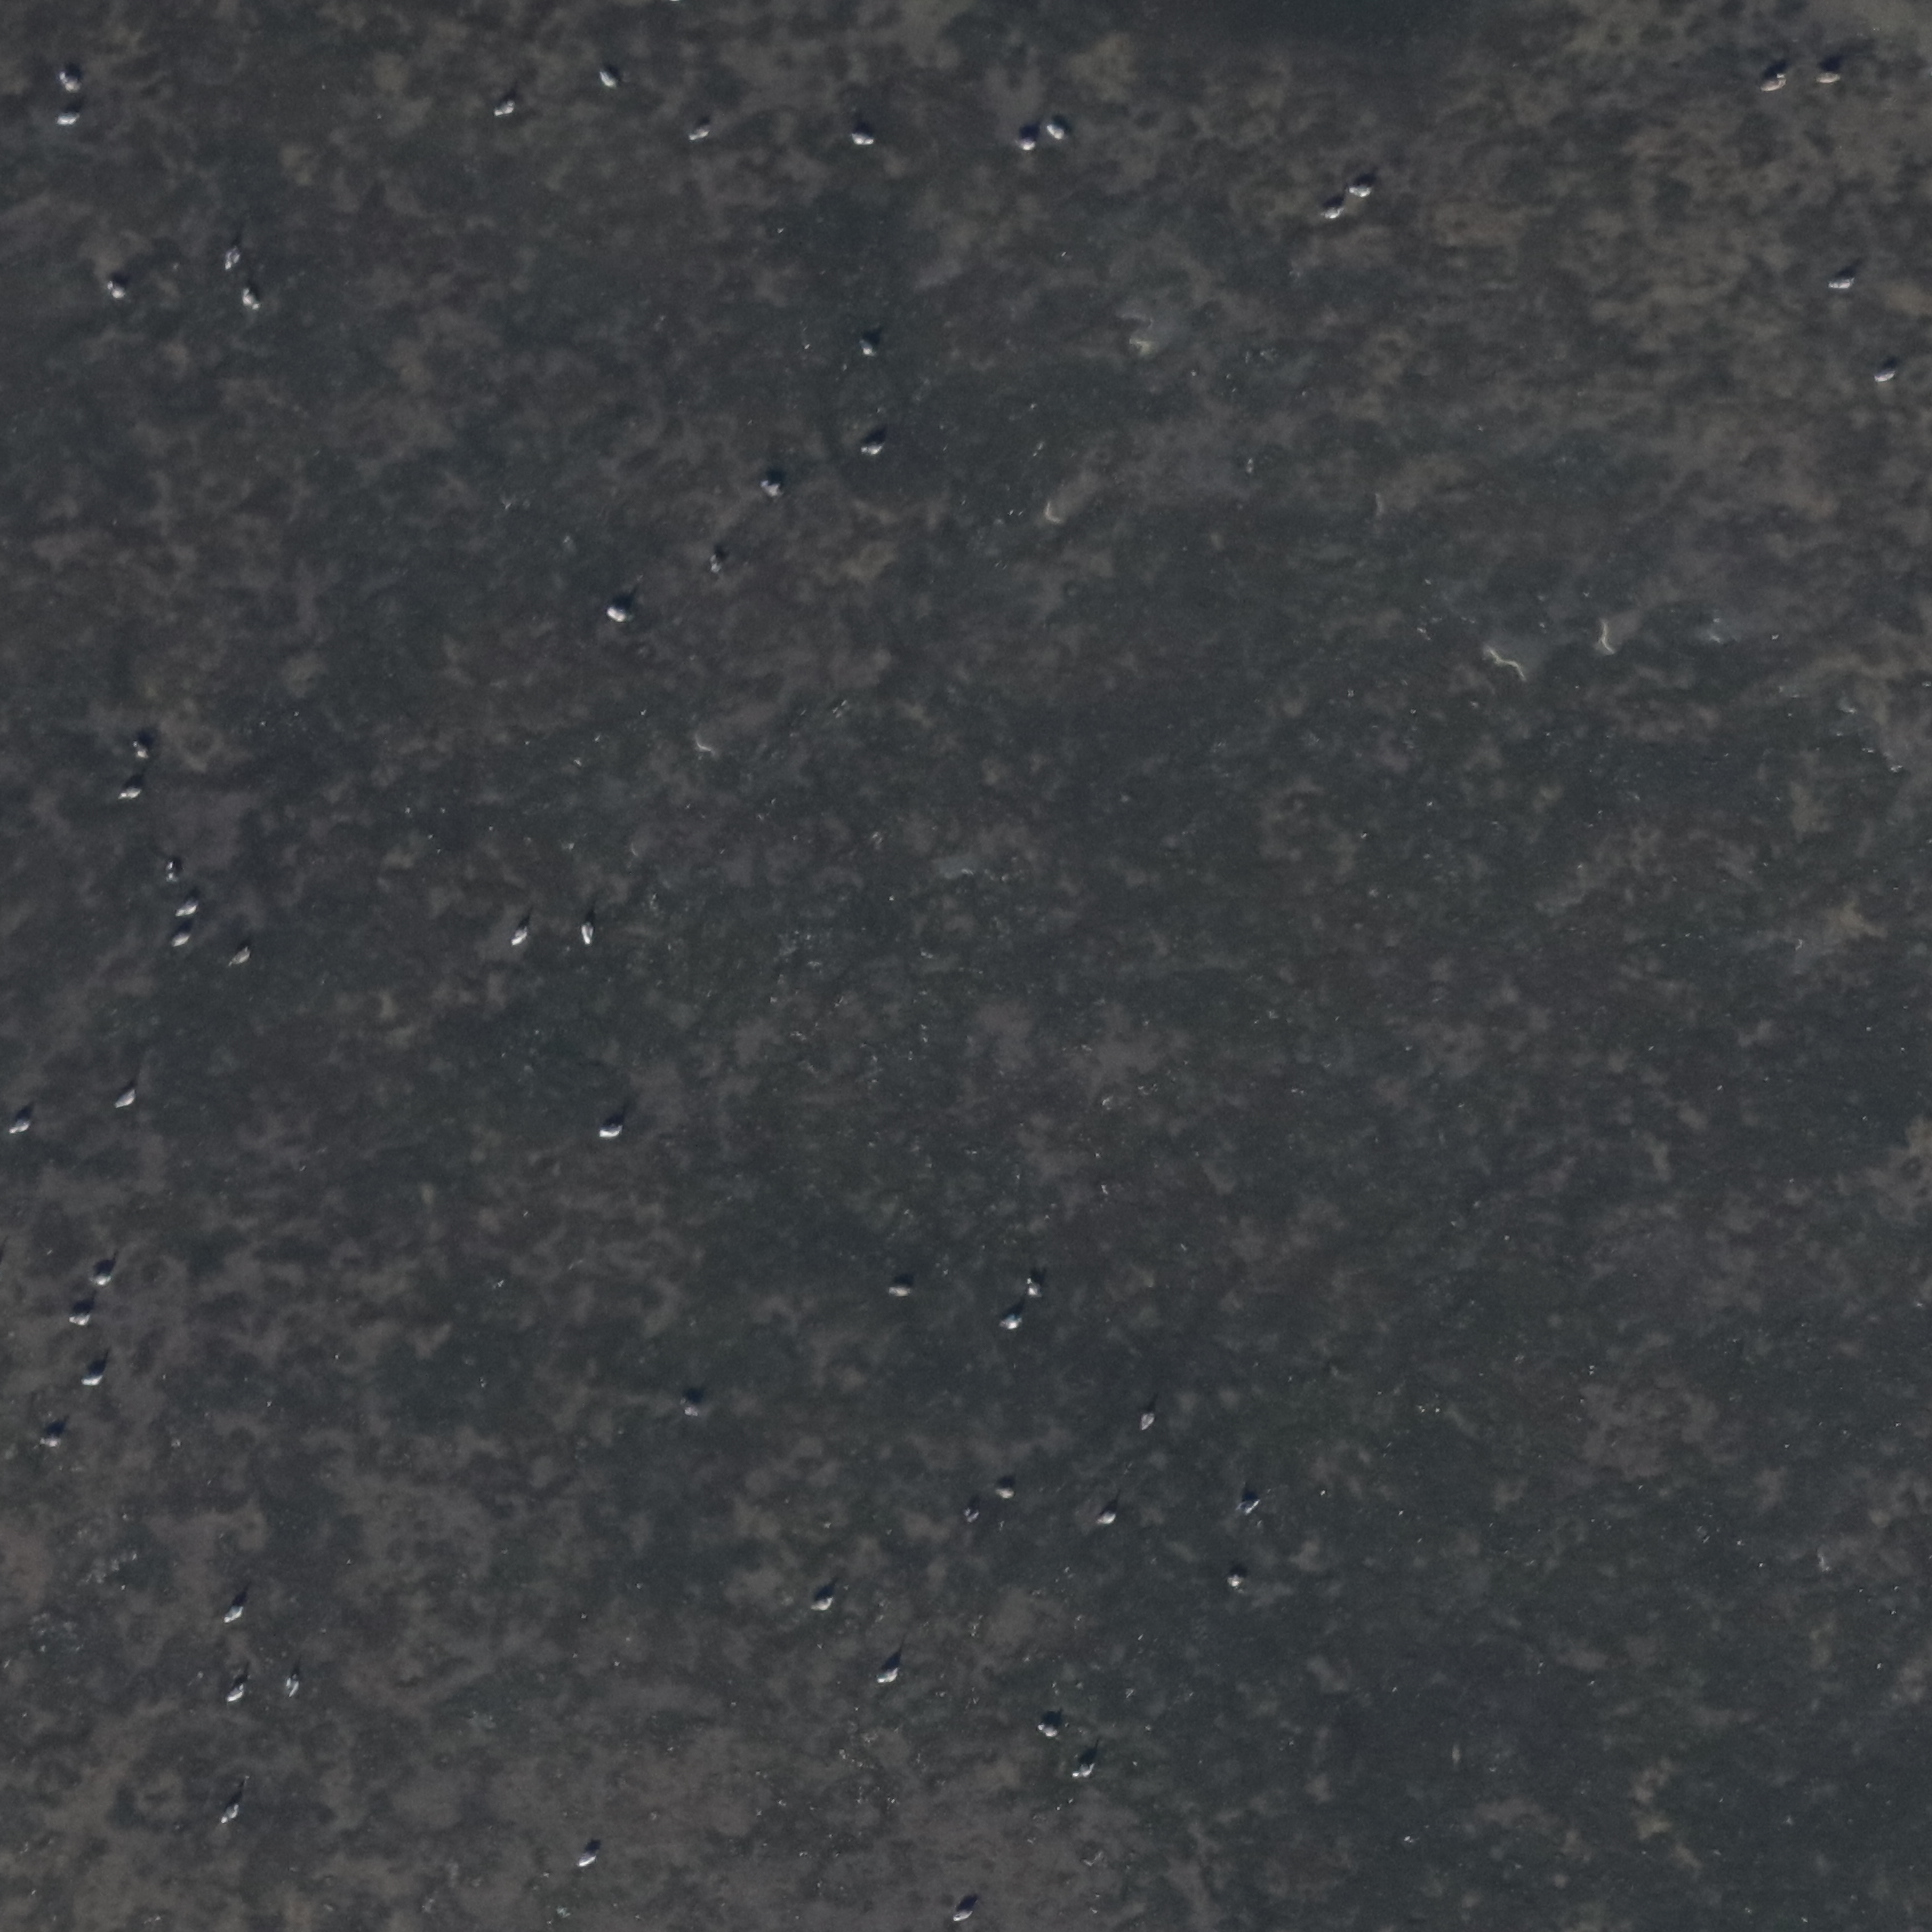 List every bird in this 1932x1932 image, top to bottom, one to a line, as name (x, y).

brant (608, 77)
brant (1821, 79)
brant (1777, 82)
brant (71, 83)
brant (505, 111)
brant (64, 118)
brant (1059, 129)
brant (703, 133)
brant (862, 142)
brant (1022, 144)
brant (1356, 189)
brant (1327, 209)
brant (233, 254)
brant (1840, 279)
brant (118, 283)
brant (254, 299)
brant (866, 347)
brant (1882, 373)
brant (875, 449)
brant (774, 485)
brant (719, 559)
brant (617, 615)
brant (141, 751)
brant (132, 795)
brant (169, 871)
brant (186, 911)
brant (586, 930)
brant (518, 933)
brant (174, 937)
brant (242, 955)
brant (126, 1096)
brant (17, 1128)
brant (613, 1133)
brant (100, 1278)
brant (1034, 1285)
brant (905, 1291)
brant (70, 1315)
brant (1010, 1321)
brant (89, 1381)
brant (691, 1409)
brant (1144, 1426)
brant (50, 1438)
brant (1006, 1488)
brant (1248, 1509)
brant (1112, 1515)
brant (971, 1517)
brant (1230, 1580)
brant (824, 1603)
brant (237, 1611)
brant (890, 1675)
brant (296, 1685)
brant (236, 1695)
brant (1052, 1727)
brant (1085, 1772)
brant (232, 1811)
brant (584, 1857)
brant (966, 1914)